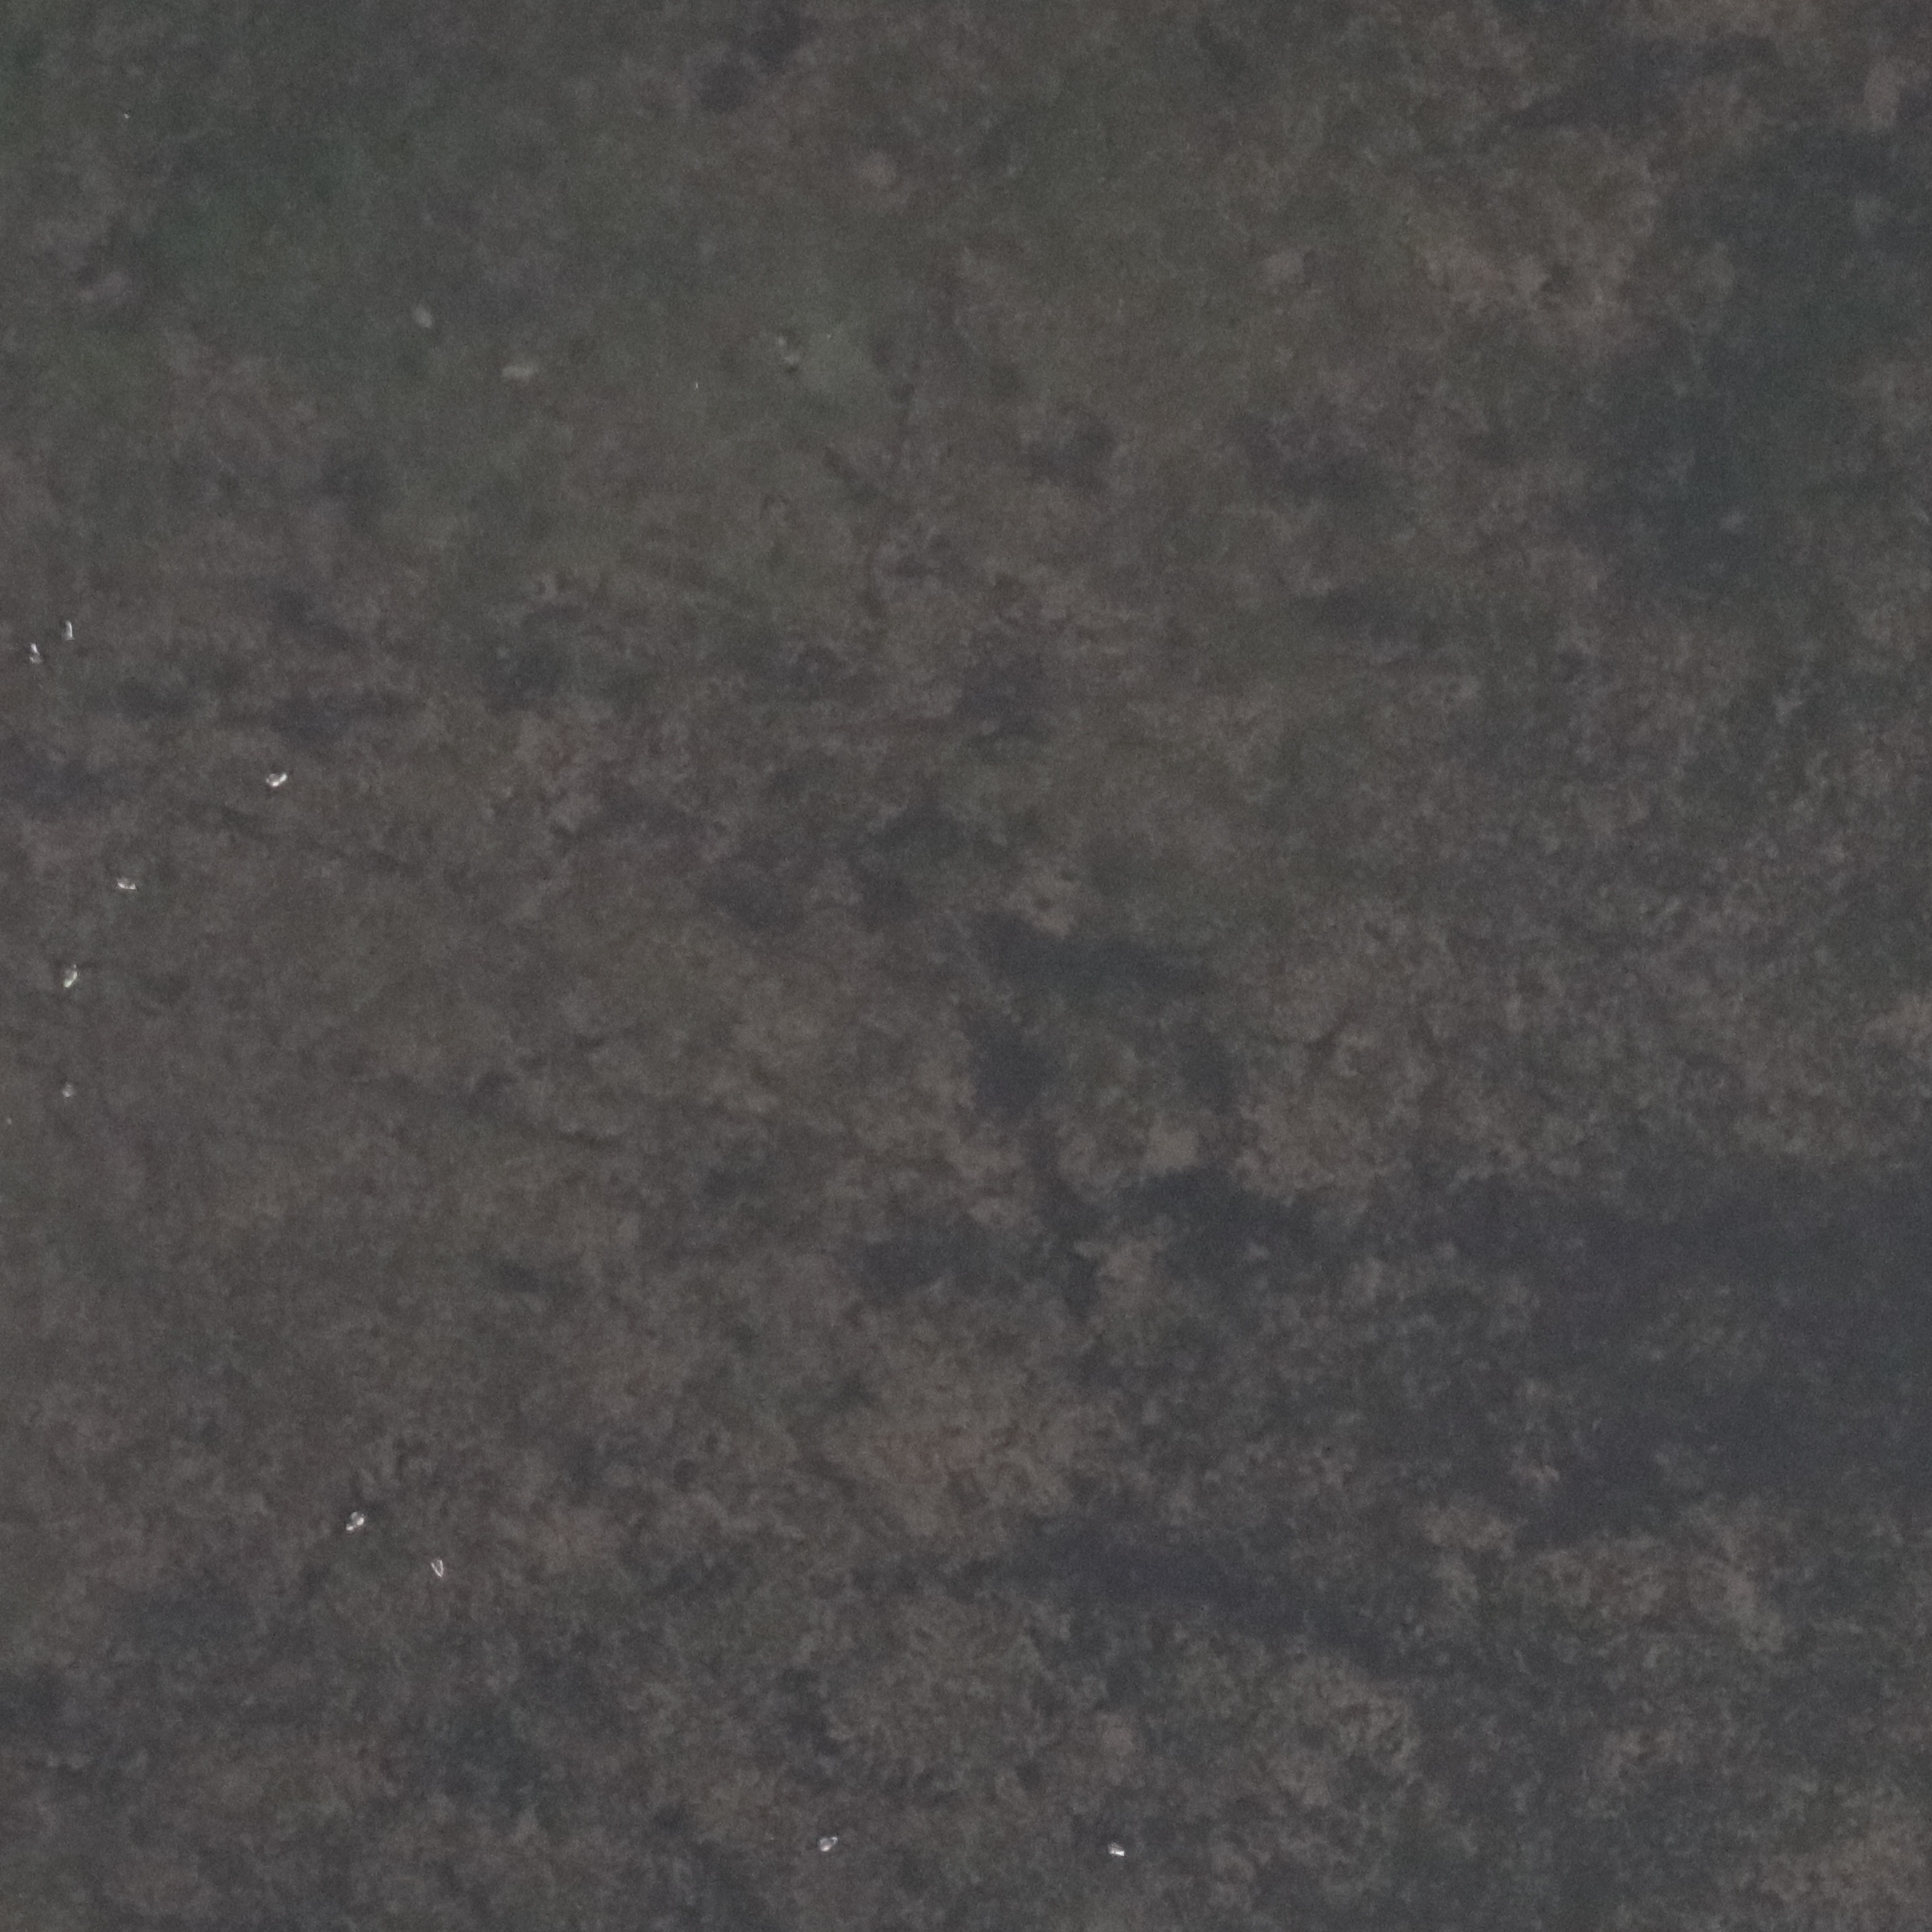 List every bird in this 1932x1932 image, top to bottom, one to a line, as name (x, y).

brant (68, 629)
brant (36, 654)
brant (277, 779)
brant (126, 881)
brant (69, 976)
brant (69, 1087)
brant (356, 1519)
brant (439, 1567)
brant (827, 1843)
brant (1114, 1847)